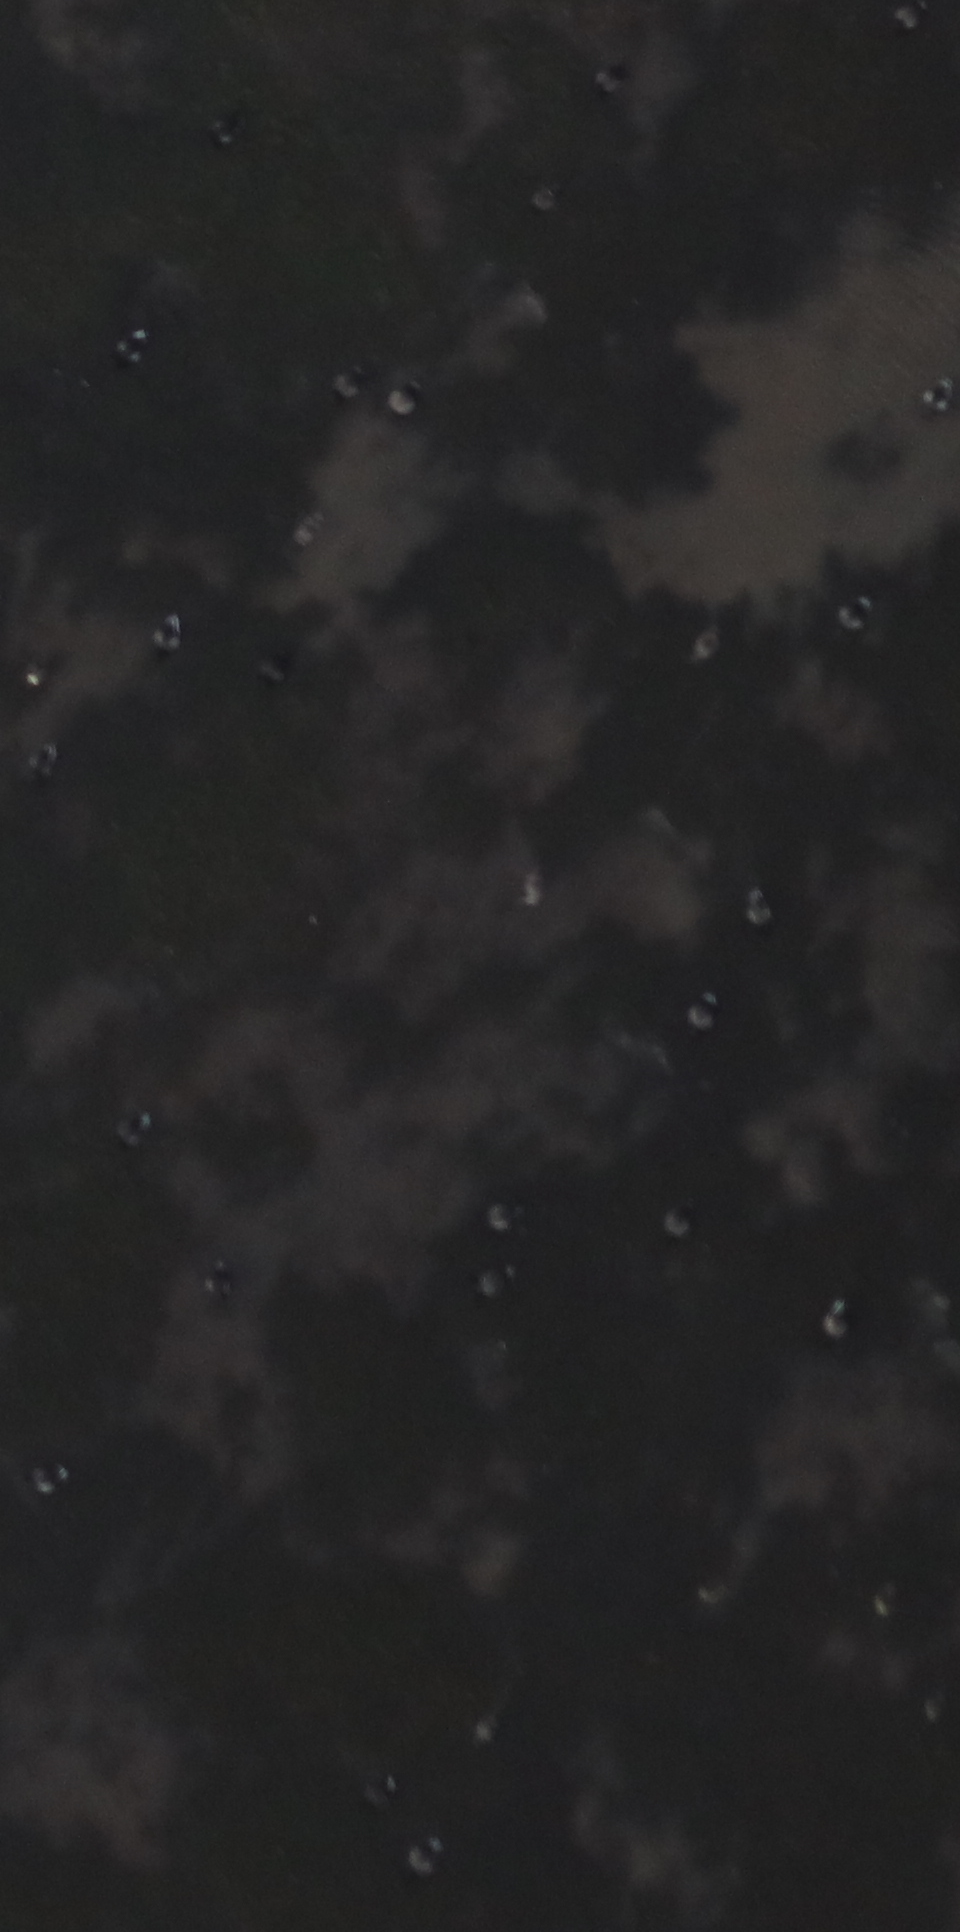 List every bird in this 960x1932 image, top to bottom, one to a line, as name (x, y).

brant (910, 15)
brant (612, 81)
brant (229, 130)
brant (542, 200)
brant (130, 348)
brant (351, 387)
brant (407, 398)
brant (943, 401)
brant (313, 534)
brant (855, 612)
brant (165, 634)
brant (706, 643)
brant (279, 676)
brant (51, 767)
brant (767, 913)
brant (709, 1021)
brant (133, 1137)
brant (497, 1224)
brant (673, 1225)
brant (224, 1274)
brant (500, 1288)
brant (842, 1333)
brant (46, 1468)
brant (885, 1593)
brant (385, 1790)
brant (417, 1858)